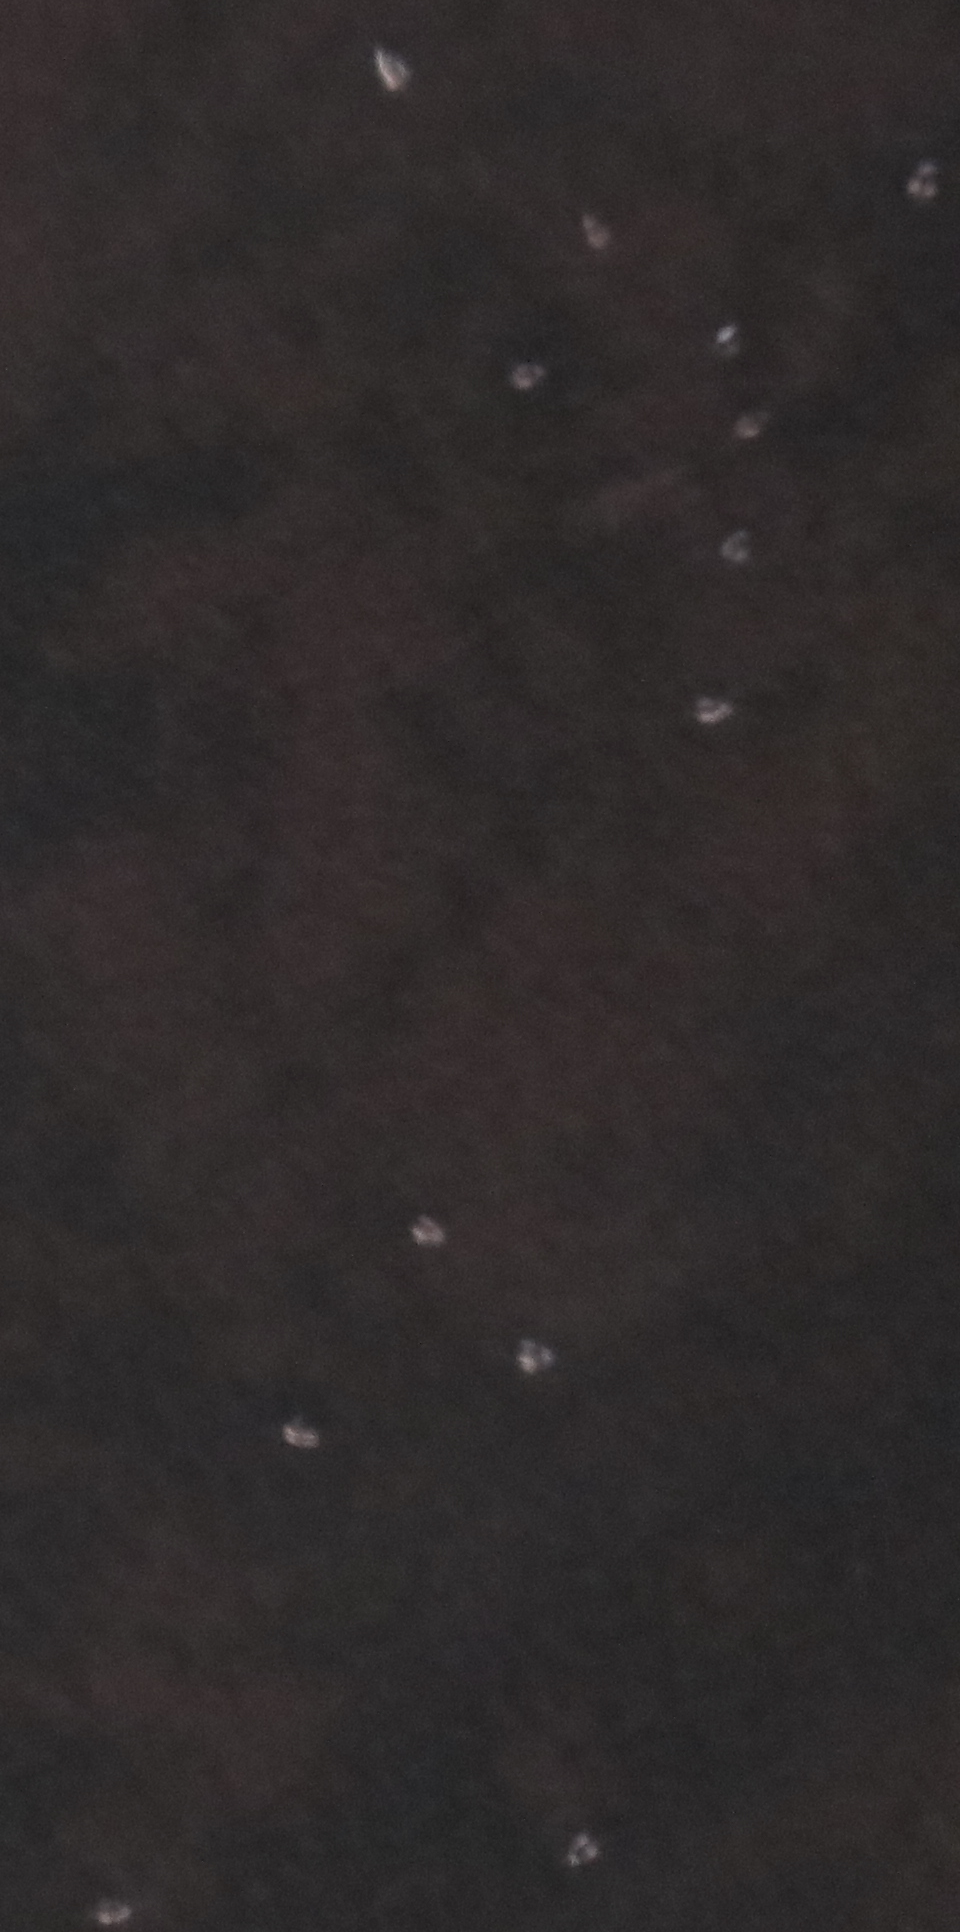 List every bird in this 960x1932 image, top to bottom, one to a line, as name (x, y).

brant (412, 66)
brant (933, 179)
brant (601, 239)
brant (733, 346)
brant (512, 382)
brant (752, 420)
brant (749, 562)
brant (726, 706)
brant (421, 1222)
brant (552, 1353)
brant (289, 1430)
brant (581, 1849)
brant (109, 1920)